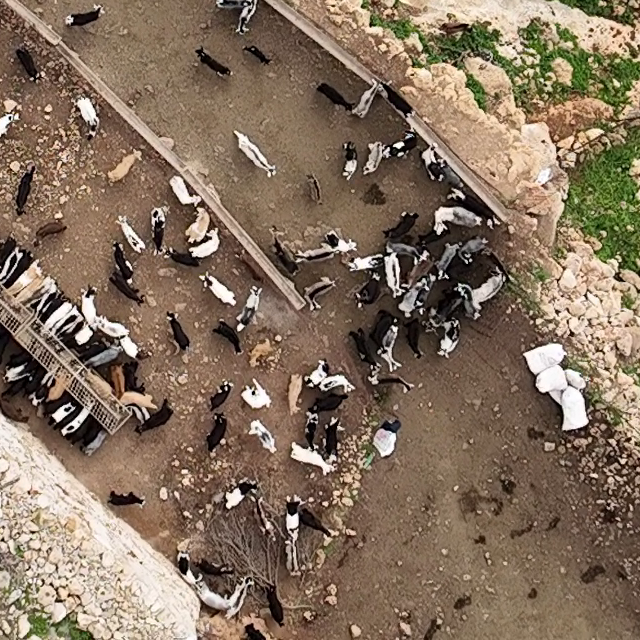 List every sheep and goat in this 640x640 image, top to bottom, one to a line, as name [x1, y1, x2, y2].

goat [216, 0, 251, 10]
goat [235, 0, 256, 36]
goat [66, 3, 103, 26]
goat [195, 45, 233, 79]
goat [242, 46, 272, 66]
goat [16, 48, 42, 84]
goat [353, 79, 381, 116]
goat [380, 80, 415, 117]
goat [318, 83, 354, 113]
goat [77, 97, 100, 140]
goat [0, 112, 18, 137]
goat [383, 128, 416, 159]
goat [233, 131, 277, 177]
goat [422, 138, 445, 182]
goat [362, 141, 384, 174]
goat [342, 142, 358, 179]
goat [108, 149, 142, 183]
goat [438, 158, 464, 186]
goat [14, 166, 35, 216]
goat [169, 175, 201, 206]
goat [305, 175, 324, 205]
goat [449, 187, 500, 231]
goat [435, 205, 483, 235]
goat [151, 207, 166, 255]
goat [186, 208, 210, 244]
goat [382, 211, 418, 240]
goat [115, 215, 145, 252]
goat [34, 222, 68, 247]
goat [415, 222, 450, 247]
goat [267, 226, 300, 276]
goat [190, 228, 219, 258]
goat [323, 230, 358, 252]
goat [0, 232, 13, 268]
goat [460, 238, 487, 263]
goat [113, 242, 133, 284]
goat [386, 242, 426, 265]
goat [294, 243, 333, 262]
goat [438, 243, 458, 279]
goat [164, 246, 200, 266]
goat [0, 247, 20, 289]
goat [476, 248, 503, 274]
goat [235, 250, 264, 282]
goat [0, 251, 32, 293]
goat [383, 251, 404, 298]
goat [346, 254, 384, 271]
goat [402, 256, 434, 289]
goat [0, 258, 40, 296]
goat [473, 267, 507, 303]
goat [355, 271, 382, 307]
goat [109, 272, 145, 305]
goat [199, 274, 237, 307]
goat [9, 275, 46, 306]
goat [17, 275, 55, 312]
goat [305, 276, 336, 310]
goat [398, 278, 429, 316]
goat [455, 282, 481, 320]
goat [81, 283, 96, 324]
goat [32, 286, 60, 317]
goat [237, 286, 261, 331]
goat [426, 290, 464, 332]
goat [34, 293, 68, 331]
goat [37, 302, 72, 334]
goat [44, 304, 85, 342]
goat [371, 309, 394, 354]
goat [166, 311, 190, 350]
goat [93, 315, 130, 335]
goat [405, 317, 426, 359]
goat [0, 318, 16, 368]
goat [382, 318, 402, 370]
goat [436, 318, 460, 359]
goat [214, 319, 244, 355]
goat [51, 322, 84, 347]
goat [56, 323, 96, 353]
goat [348, 330, 381, 374]
goat [119, 335, 153, 360]
goat [69, 338, 109, 368]
goat [6, 339, 37, 368]
goat [77, 345, 123, 374]
goat [3, 349, 47, 384]
goat [23, 356, 51, 397]
goat [306, 358, 327, 387]
goat [122, 360, 145, 396]
goat [31, 363, 59, 408]
goat [109, 365, 124, 405]
goat [81, 368, 111, 400]
goat [1, 370, 35, 400]
goat [45, 371, 72, 403]
goat [289, 373, 303, 416]
goat [368, 373, 415, 394]
goat [320, 375, 356, 391]
goat [44, 378, 77, 413]
goat [240, 378, 272, 409]
goat [210, 381, 233, 412]
goat [116, 392, 158, 407]
goat [308, 395, 348, 415]
goat [0, 398, 29, 423]
goat [133, 398, 174, 436]
goat [47, 399, 78, 424]
goat [61, 400, 95, 436]
goat [70, 402, 100, 445]
goat [117, 404, 150, 422]
goat [55, 405, 82, 429]
goat [207, 411, 226, 452]
goat [304, 412, 317, 452]
goat [84, 414, 107, 445]
goat [85, 418, 113, 455]
goat [325, 418, 340, 455]
goat [248, 419, 277, 453]
goat [291, 442, 334, 474]
goat [225, 482, 260, 510]
goat [108, 490, 146, 509]
goat [250, 497, 275, 540]
goat [286, 498, 299, 542]
goat [300, 507, 339, 540]
goat [285, 540, 302, 576]
goat [176, 551, 203, 592]
goat [195, 558, 233, 577]
goat [225, 576, 254, 619]
goat [195, 581, 231, 610]
goat [264, 585, 284, 625]